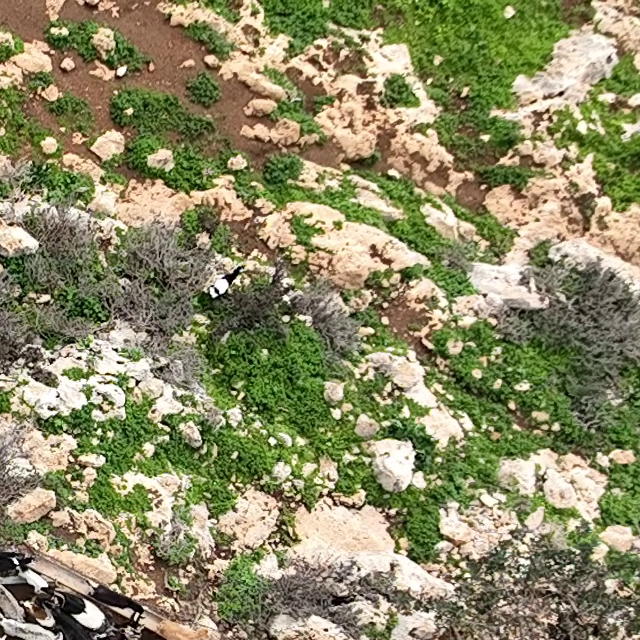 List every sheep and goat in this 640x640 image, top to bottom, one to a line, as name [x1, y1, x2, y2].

goat [0, 555, 35, 581]
goat [18, 565, 48, 592]
goat [0, 580, 27, 620]
goat [89, 581, 144, 615]
goat [39, 584, 111, 634]
goat [22, 599, 55, 628]
goat [45, 600, 96, 639]
goat [0, 608, 64, 639]
goat [159, 621, 209, 639]
goat [119, 622, 146, 639]
goat [88, 630, 123, 639]